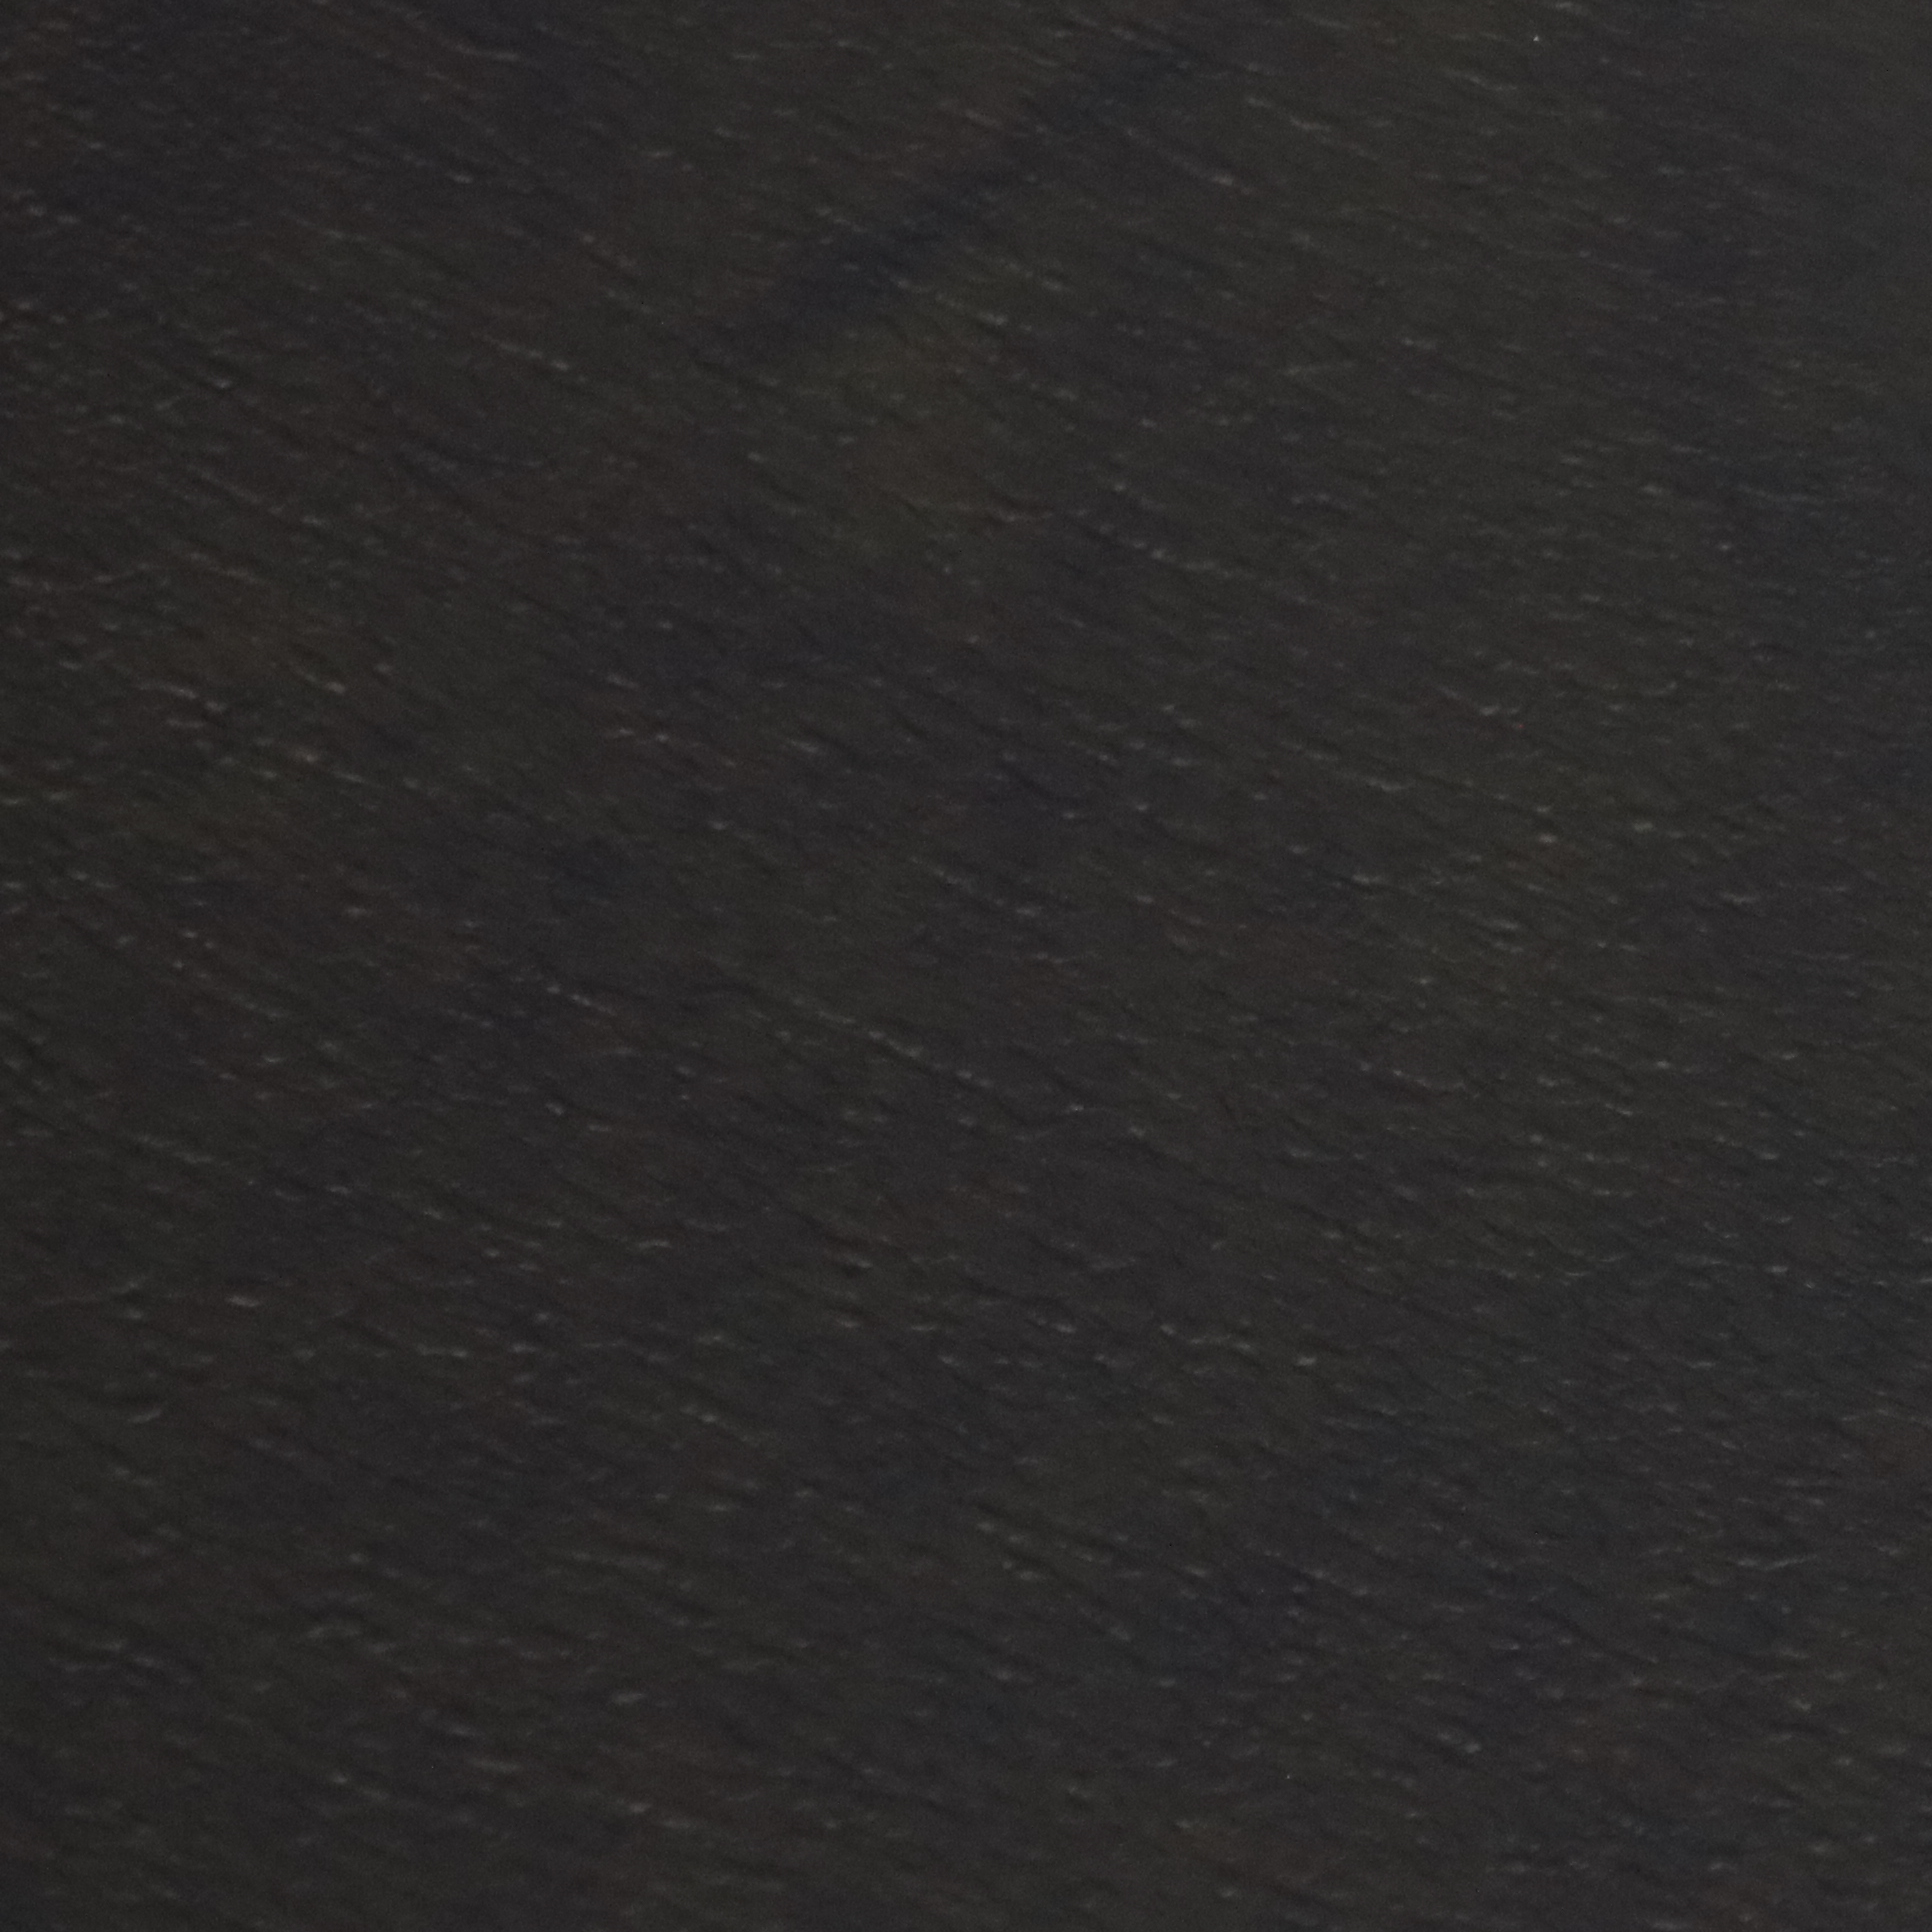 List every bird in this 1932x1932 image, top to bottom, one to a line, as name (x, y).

None